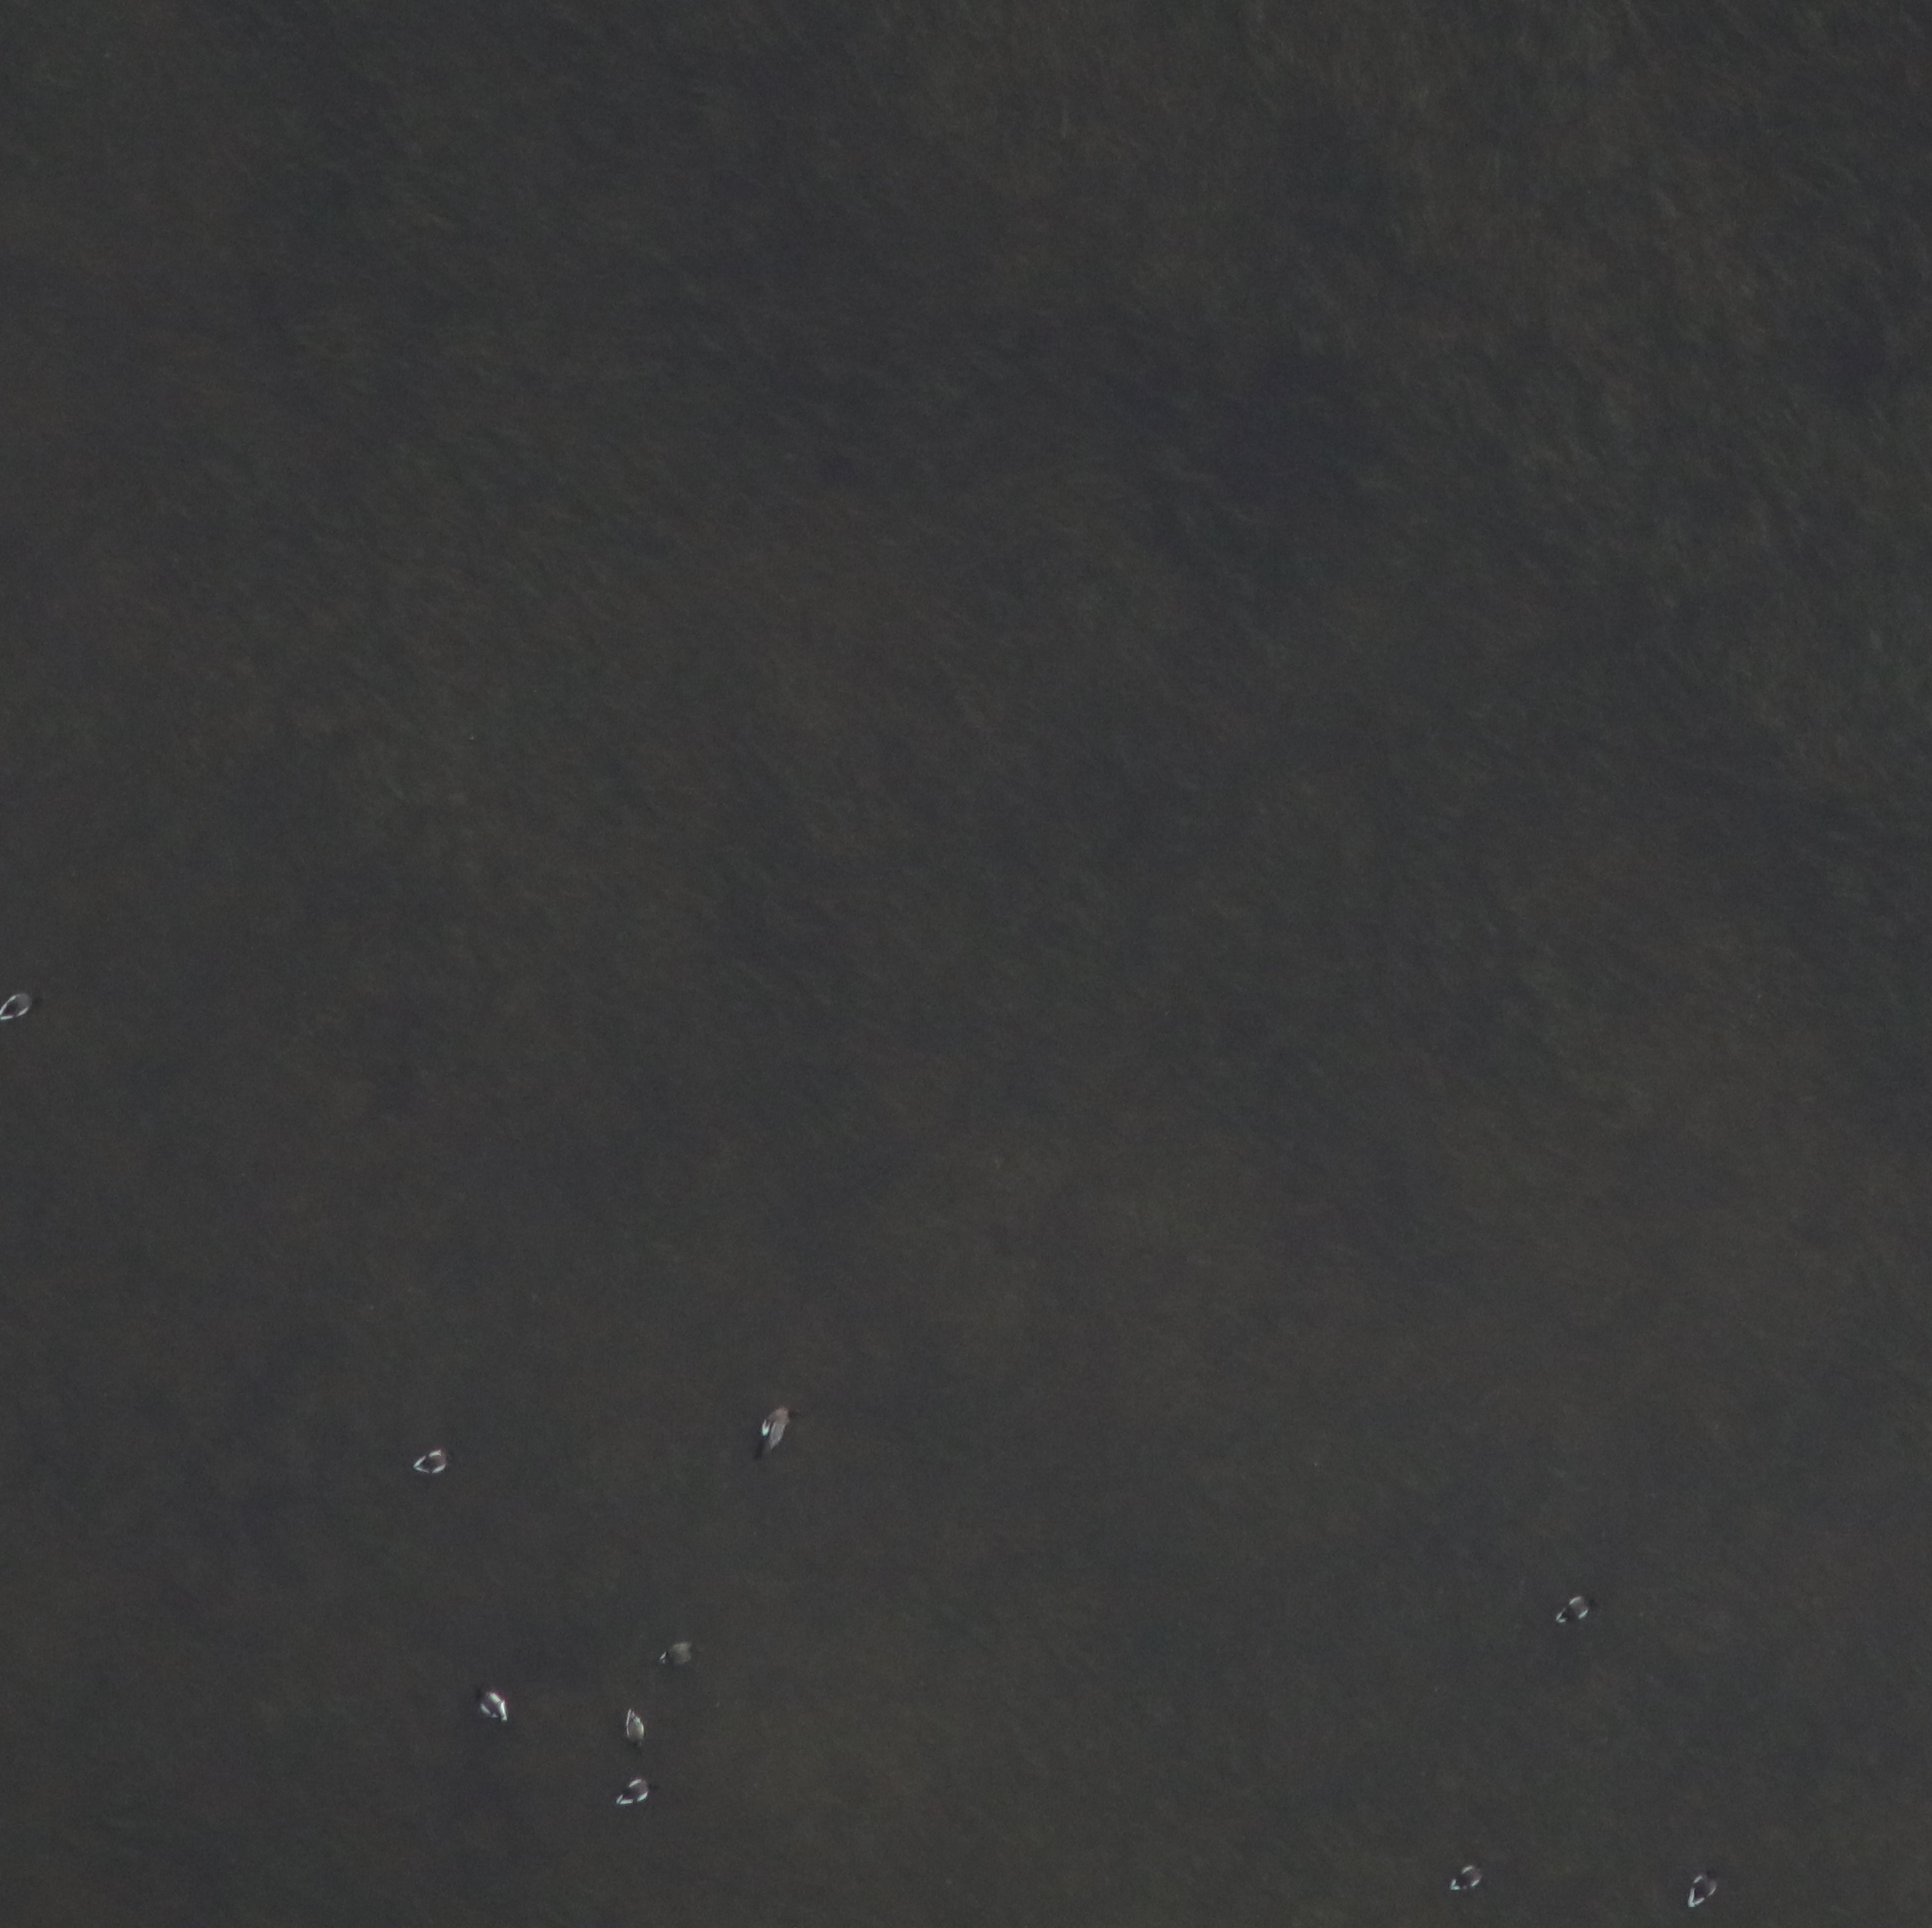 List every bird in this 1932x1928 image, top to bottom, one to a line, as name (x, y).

brant (15, 1007)
brant (777, 1427)
brant (433, 1462)
brant (1577, 1609)
brant (680, 1655)
brant (489, 1705)
brant (634, 1729)
brant (637, 1796)
brant (1471, 1878)
brant (1703, 1888)